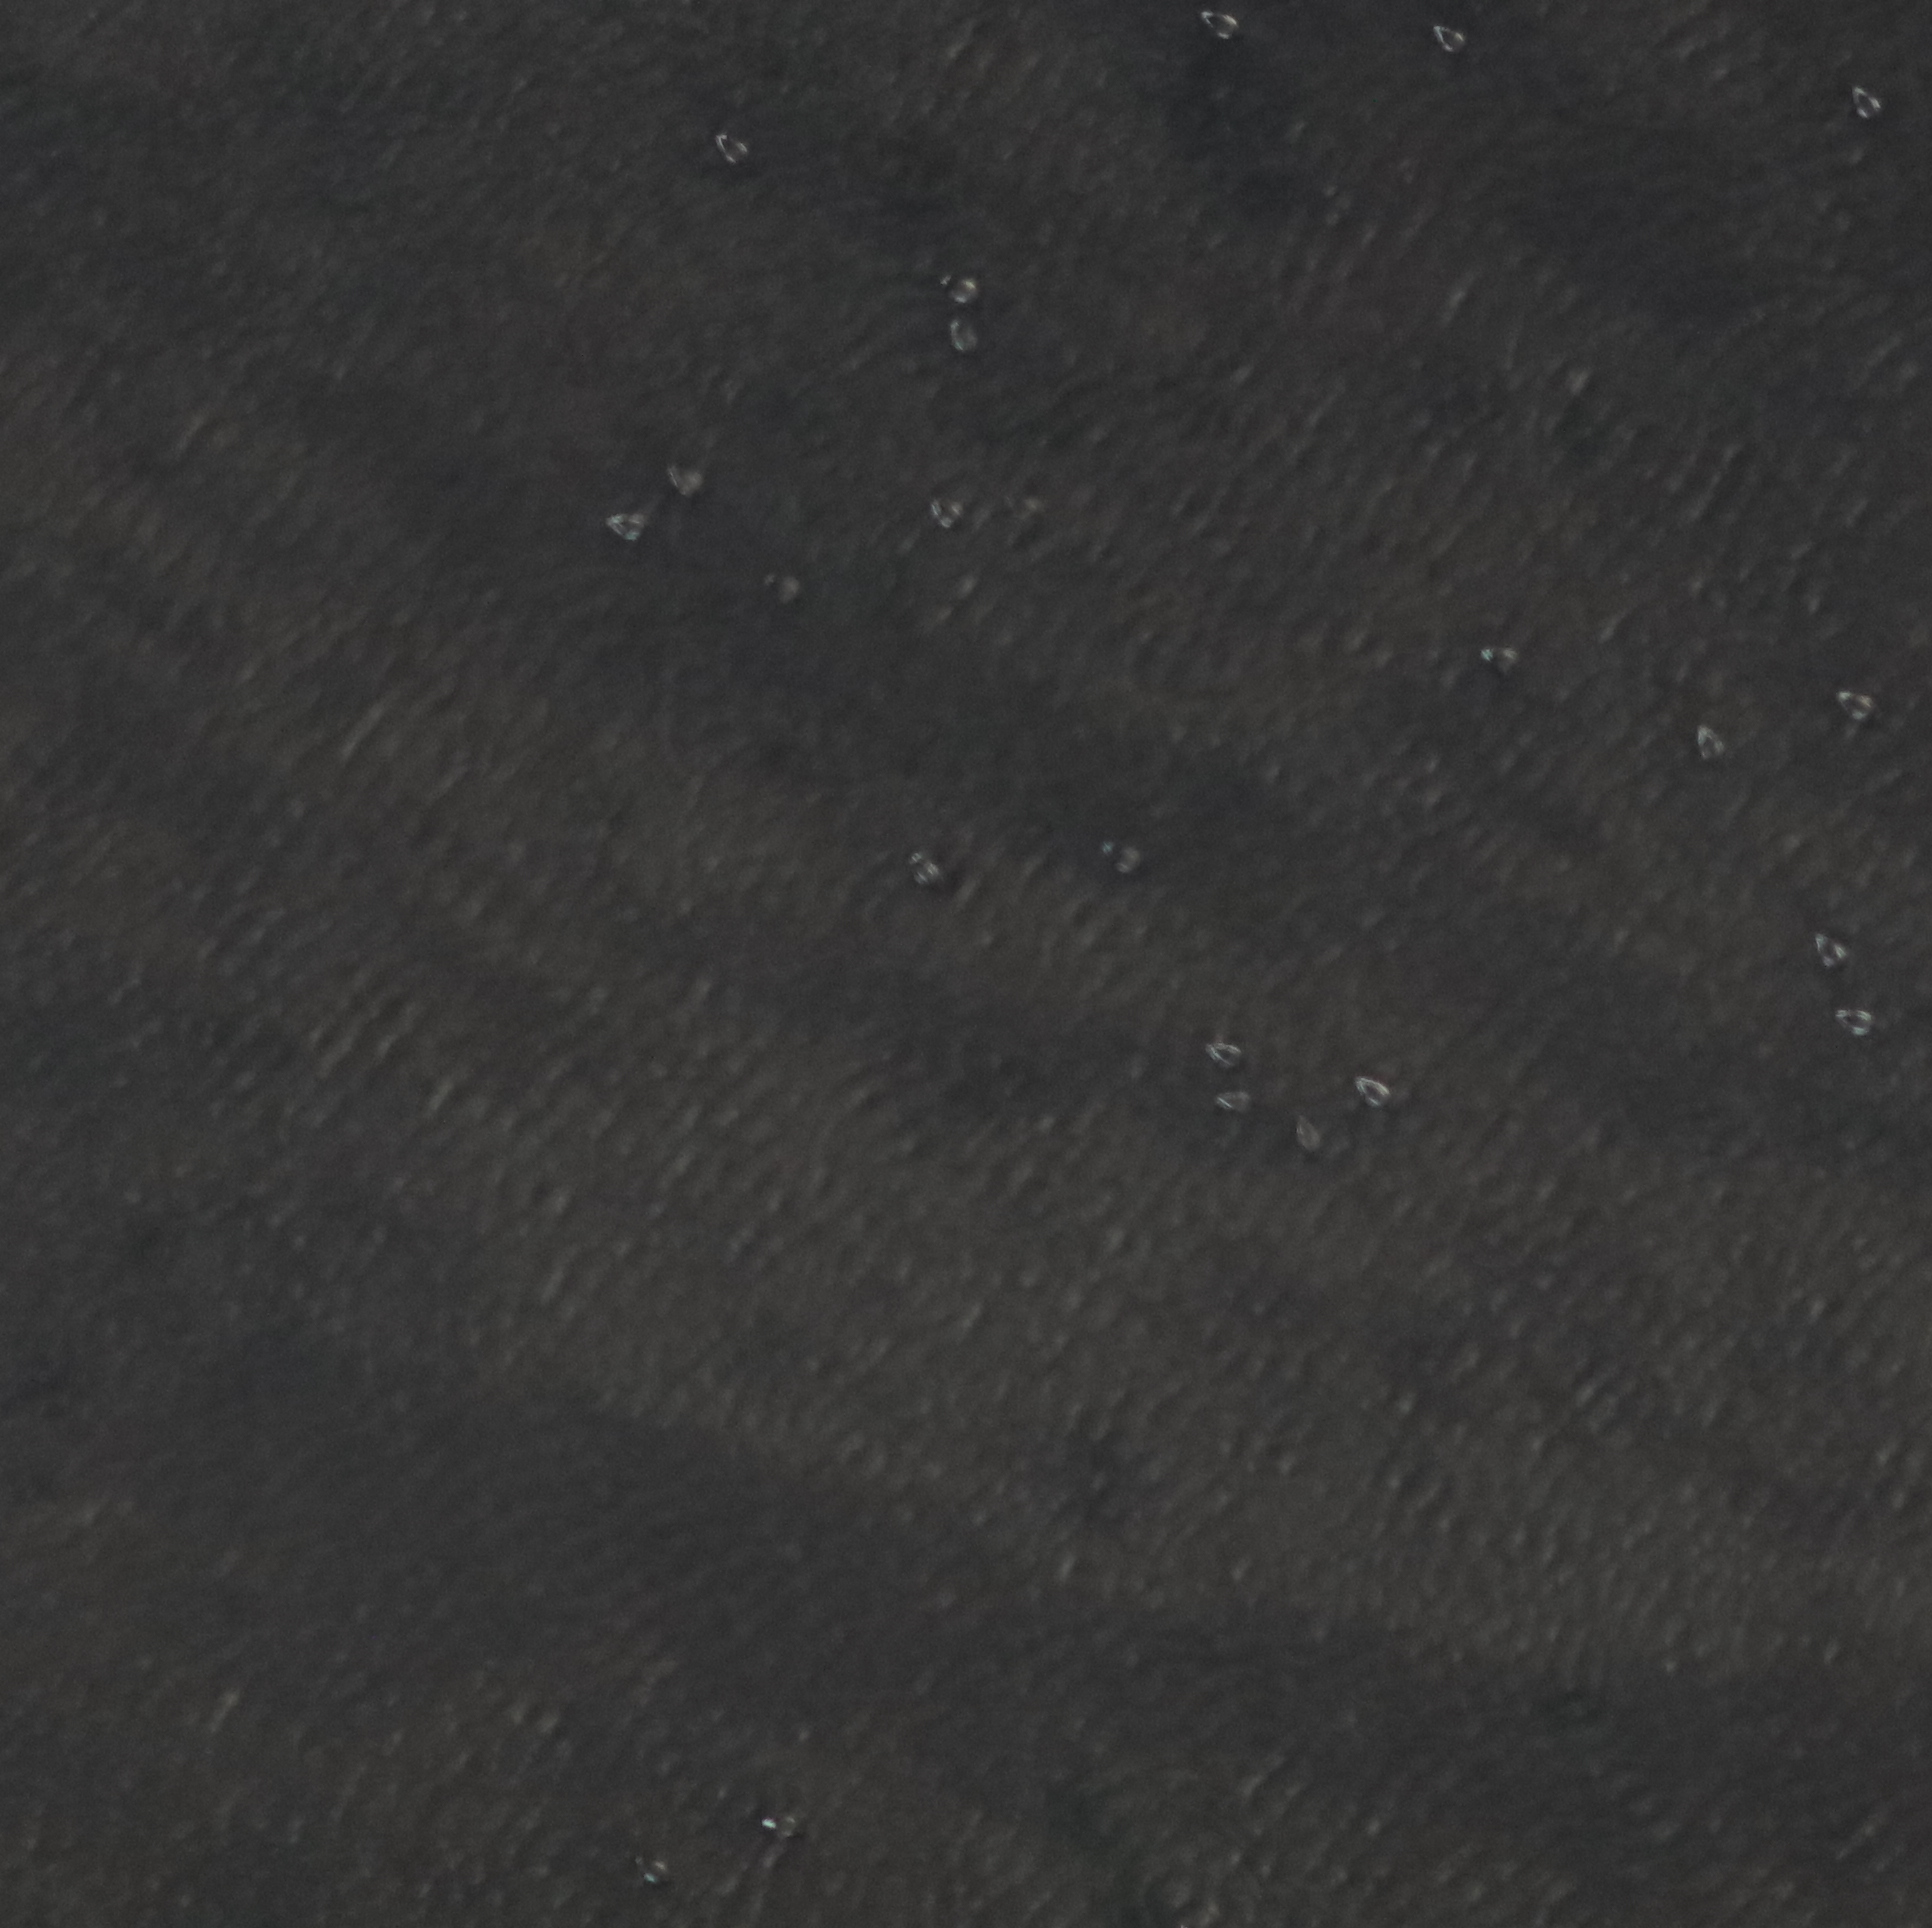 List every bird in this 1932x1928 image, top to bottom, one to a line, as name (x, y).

brant (1222, 25)
brant (1450, 40)
brant (1863, 103)
brant (732, 149)
brant (962, 290)
brant (966, 338)
brant (685, 481)
brant (939, 516)
brant (622, 528)
brant (783, 585)
brant (1499, 656)
brant (1854, 699)
brant (1709, 740)
brant (1121, 856)
brant (925, 867)
brant (1832, 951)
brant (1861, 1024)
brant (1229, 1047)
brant (1370, 1090)
brant (1234, 1098)
brant (1309, 1131)
brant (781, 1827)
brant (651, 1870)